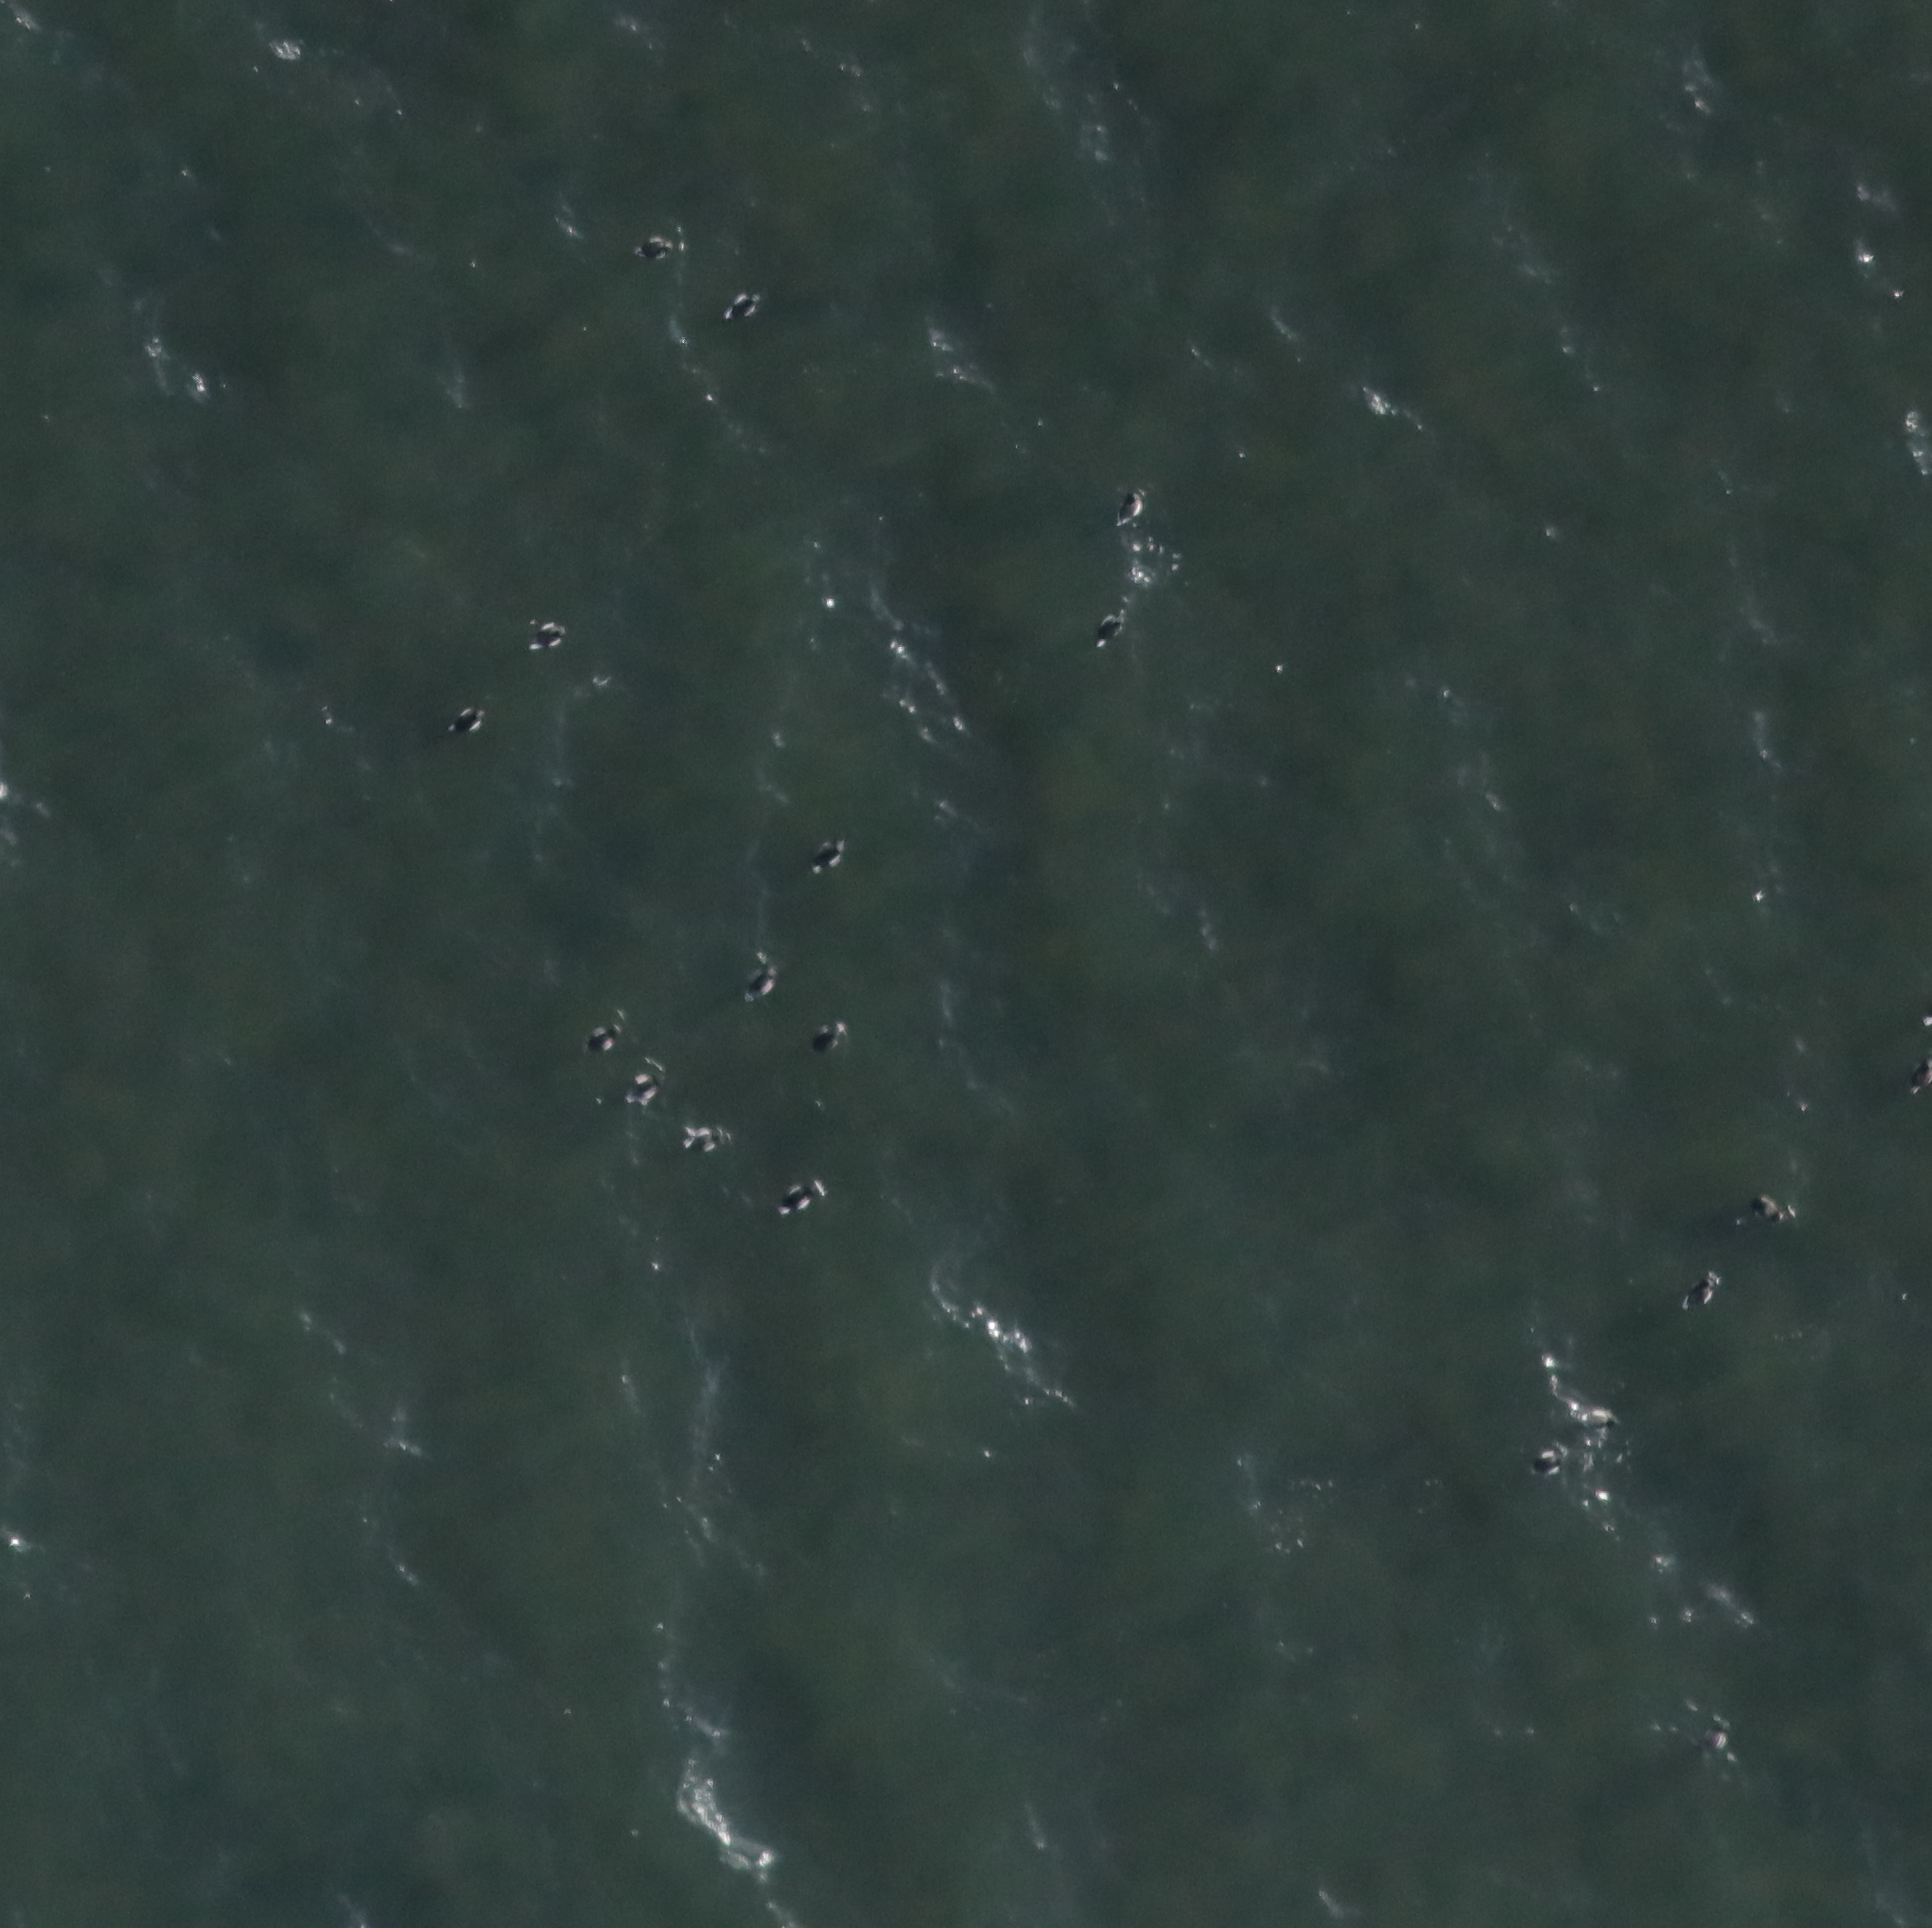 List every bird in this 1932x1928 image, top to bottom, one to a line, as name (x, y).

brant (658, 246)
brant (738, 310)
brant (1129, 509)
brant (1108, 628)
brant (547, 637)
brant (466, 721)
brant (828, 857)
brant (759, 980)
brant (829, 1035)
brant (601, 1036)
brant (1923, 1075)
brant (643, 1087)
brant (694, 1143)
brant (798, 1200)
brant (1768, 1210)
brant (1700, 1293)
brant (1595, 1420)
brant (1549, 1460)
brant (1714, 1740)